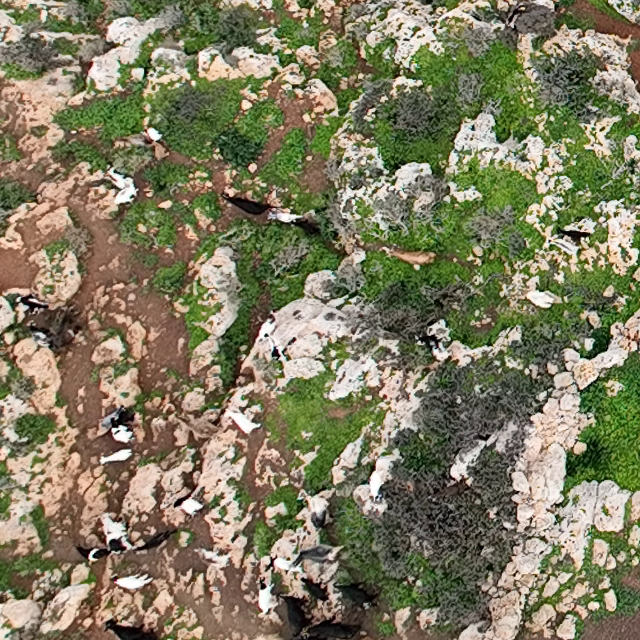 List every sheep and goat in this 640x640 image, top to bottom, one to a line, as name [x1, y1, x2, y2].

goat [145, 127, 161, 141]
goat [148, 139, 170, 159]
goat [103, 166, 126, 189]
goat [114, 178, 135, 206]
goat [220, 193, 271, 215]
goat [267, 211, 303, 223]
goat [293, 220, 321, 236]
goat [556, 228, 593, 240]
goat [547, 238, 580, 255]
goat [378, 247, 438, 267]
goat [519, 287, 559, 309]
goat [15, 295, 50, 311]
goat [30, 303, 73, 332]
goat [259, 312, 276, 342]
goat [1, 325, 50, 343]
goat [49, 327, 81, 350]
goat [266, 334, 283, 360]
goat [102, 402, 125, 431]
goat [225, 407, 263, 432]
goat [110, 418, 134, 442]
goat [101, 450, 131, 464]
goat [368, 471, 385, 501]
goat [298, 491, 335, 529]
goat [174, 499, 205, 515]
goat [100, 512, 132, 555]
goat [134, 528, 180, 552]
goat [74, 543, 110, 562]
goat [291, 545, 346, 566]
goat [197, 548, 231, 568]
goat [266, 556, 303, 572]
goat [112, 569, 152, 589]
goat [258, 576, 279, 615]
goat [300, 577, 330, 600]
goat [335, 582, 381, 605]
goat [277, 595, 313, 626]
goat [105, 618, 161, 639]
goat [297, 619, 362, 639]